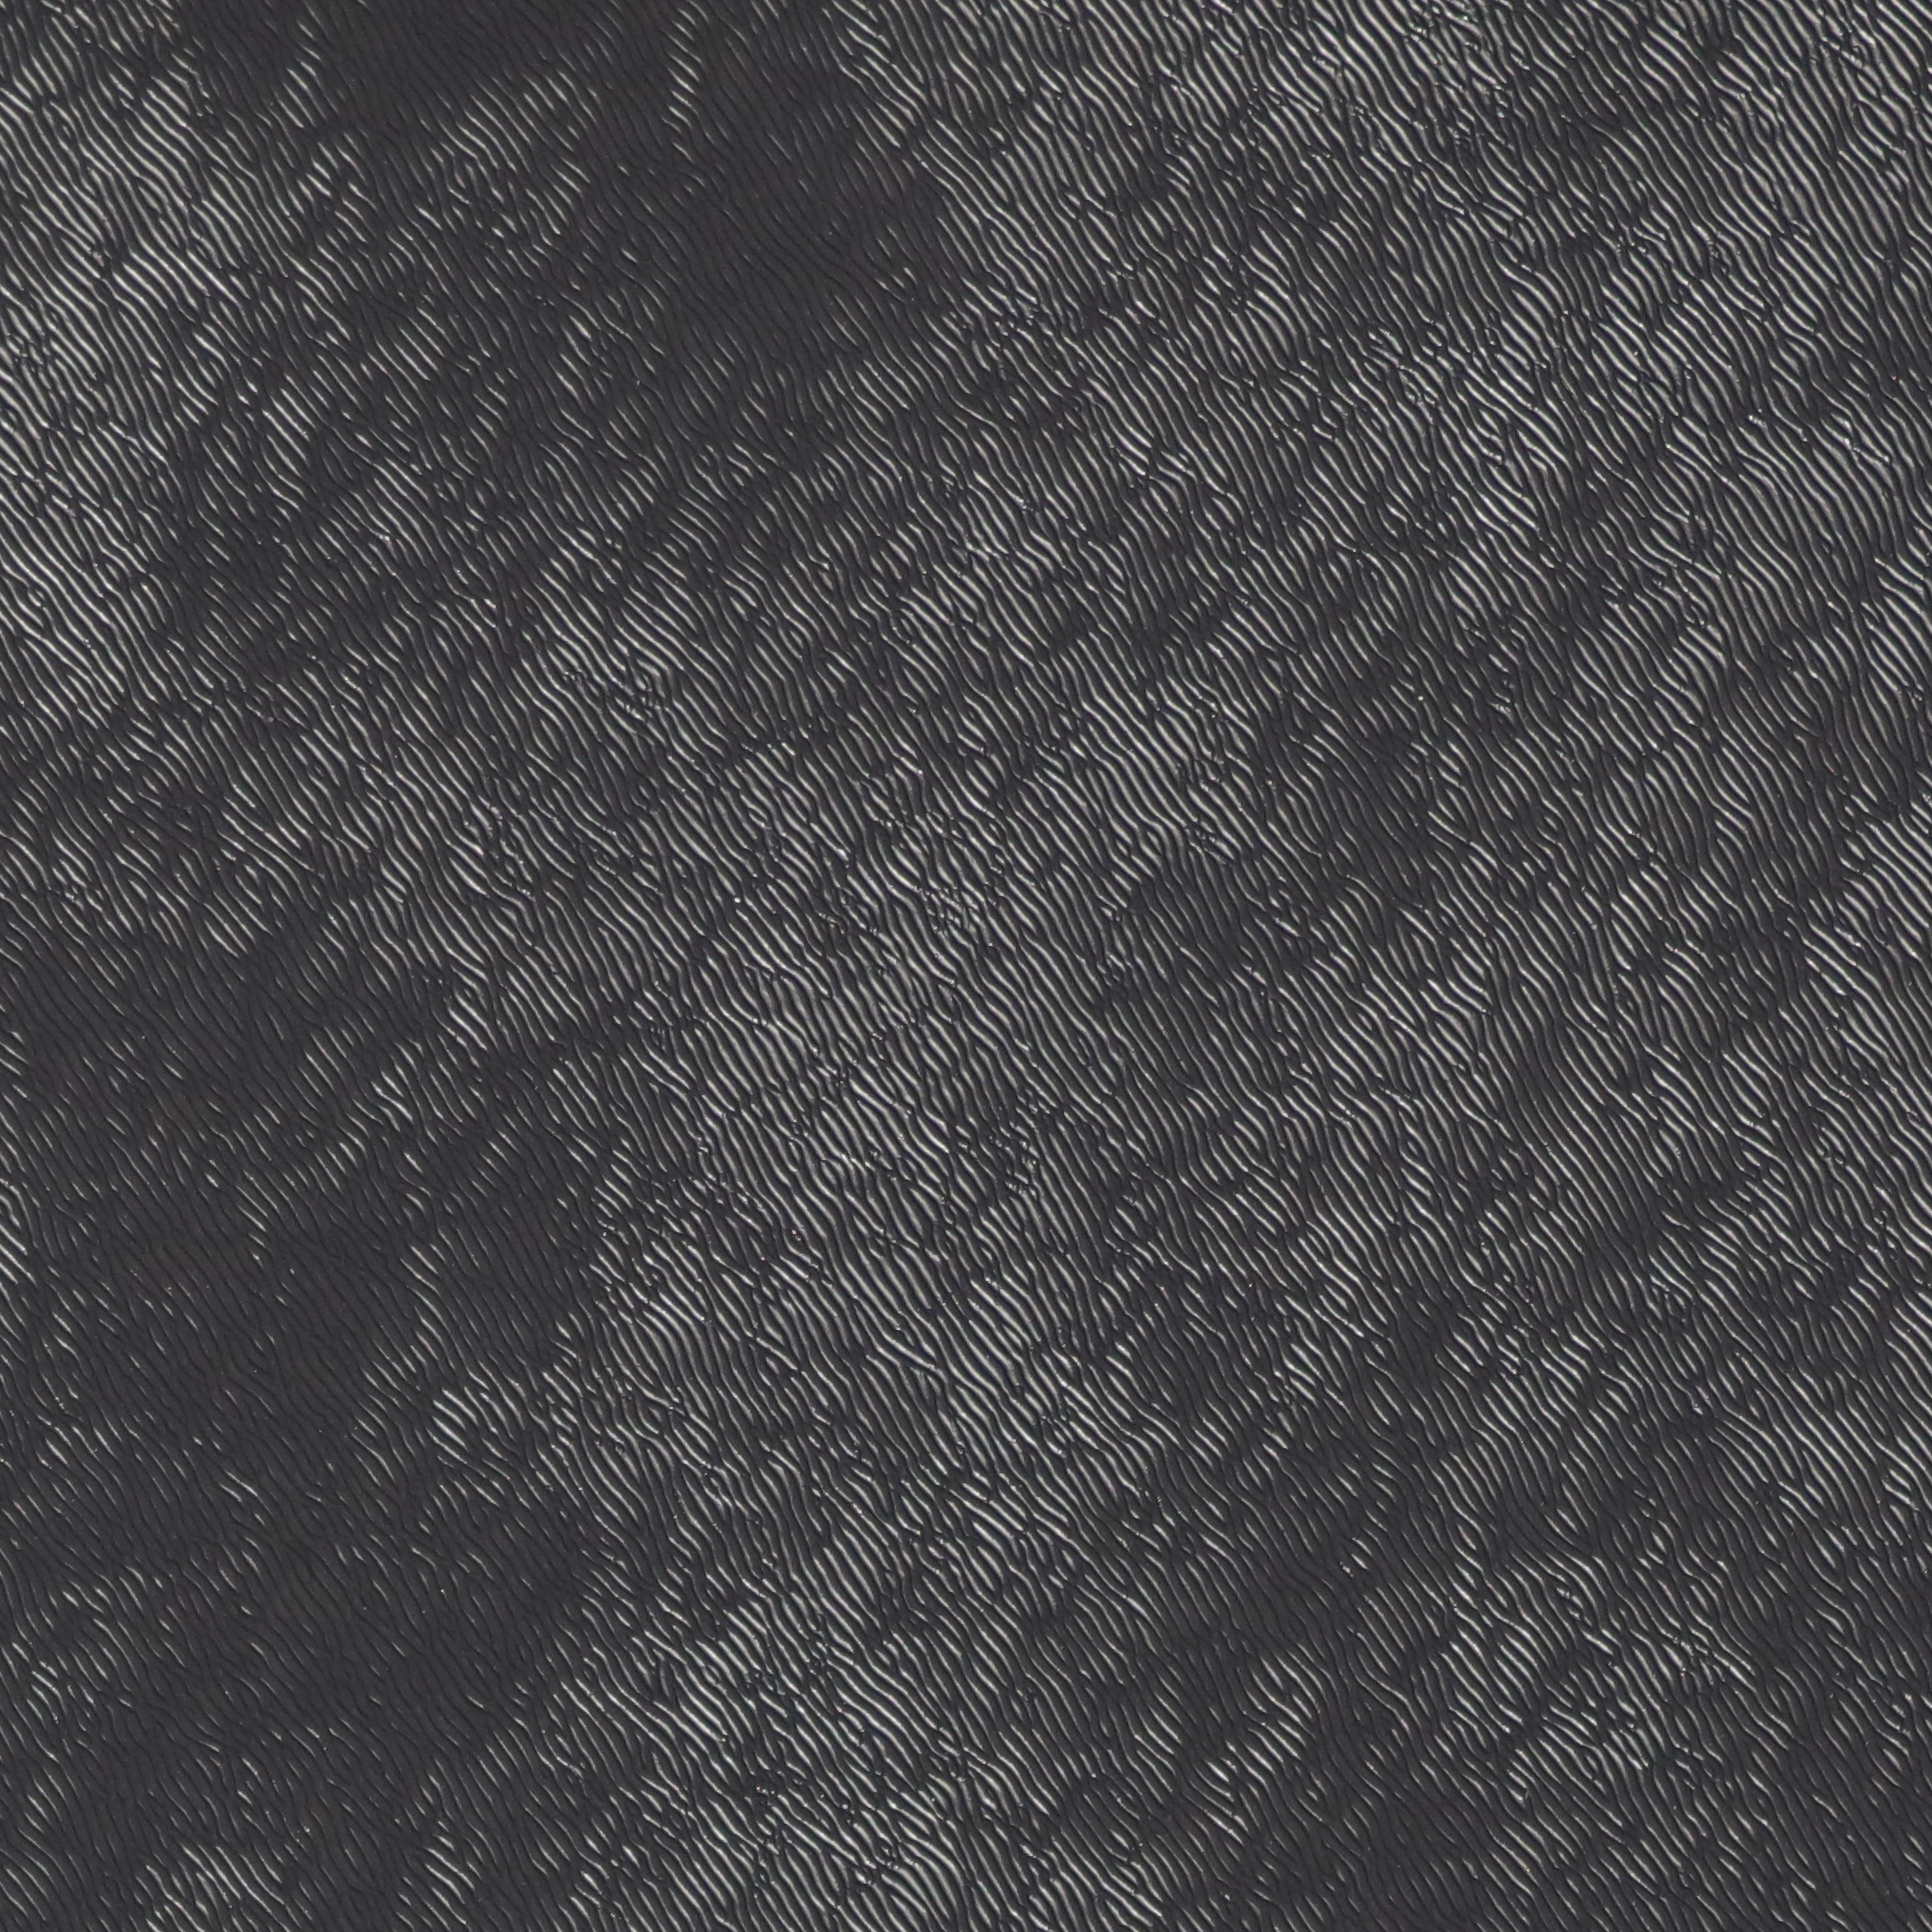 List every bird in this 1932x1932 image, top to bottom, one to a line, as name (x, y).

None